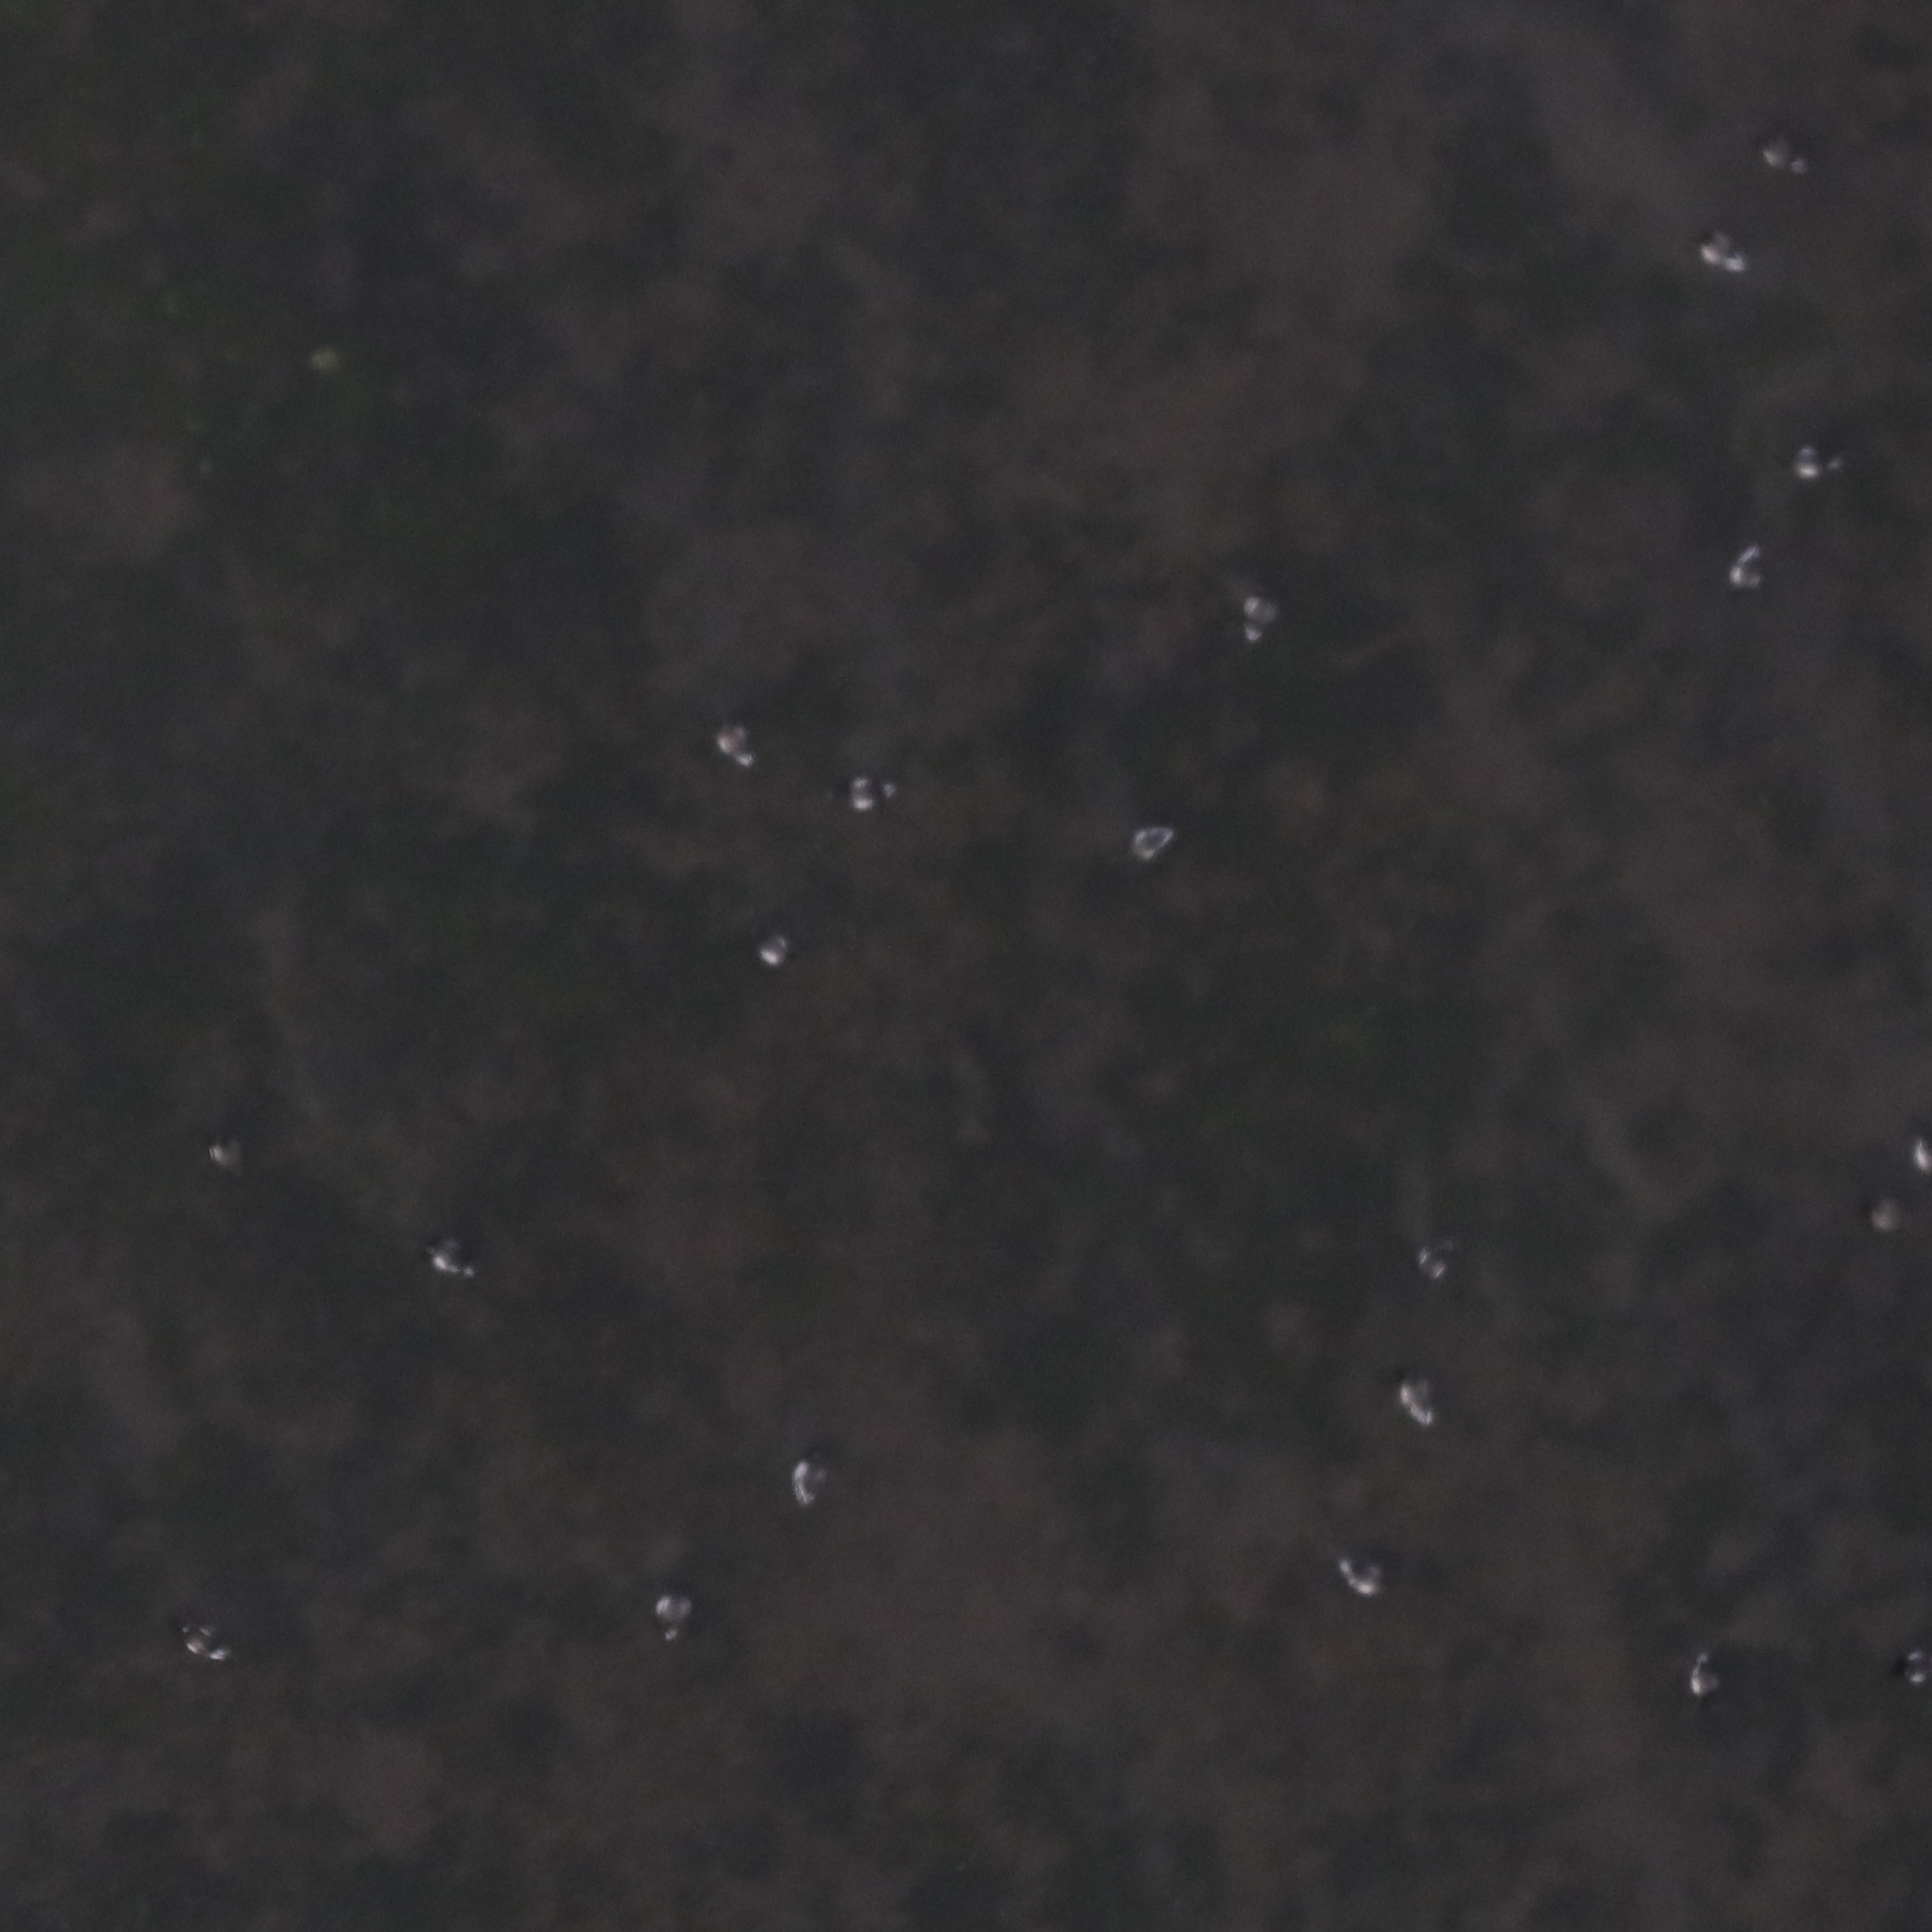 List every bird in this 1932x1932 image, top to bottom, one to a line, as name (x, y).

brant (1784, 153)
brant (1724, 254)
brant (1812, 462)
brant (1748, 573)
brant (1256, 618)
brant (735, 743)
brant (865, 794)
brant (1150, 847)
brant (779, 953)
brant (1932, 1145)
brant (225, 1150)
brant (1889, 1210)
brant (1437, 1254)
brant (442, 1260)
brant (1421, 1395)
brant (810, 1484)
brant (1359, 1571)
brant (673, 1613)
brant (202, 1641)
brant (1921, 1667)
brant (1703, 1676)